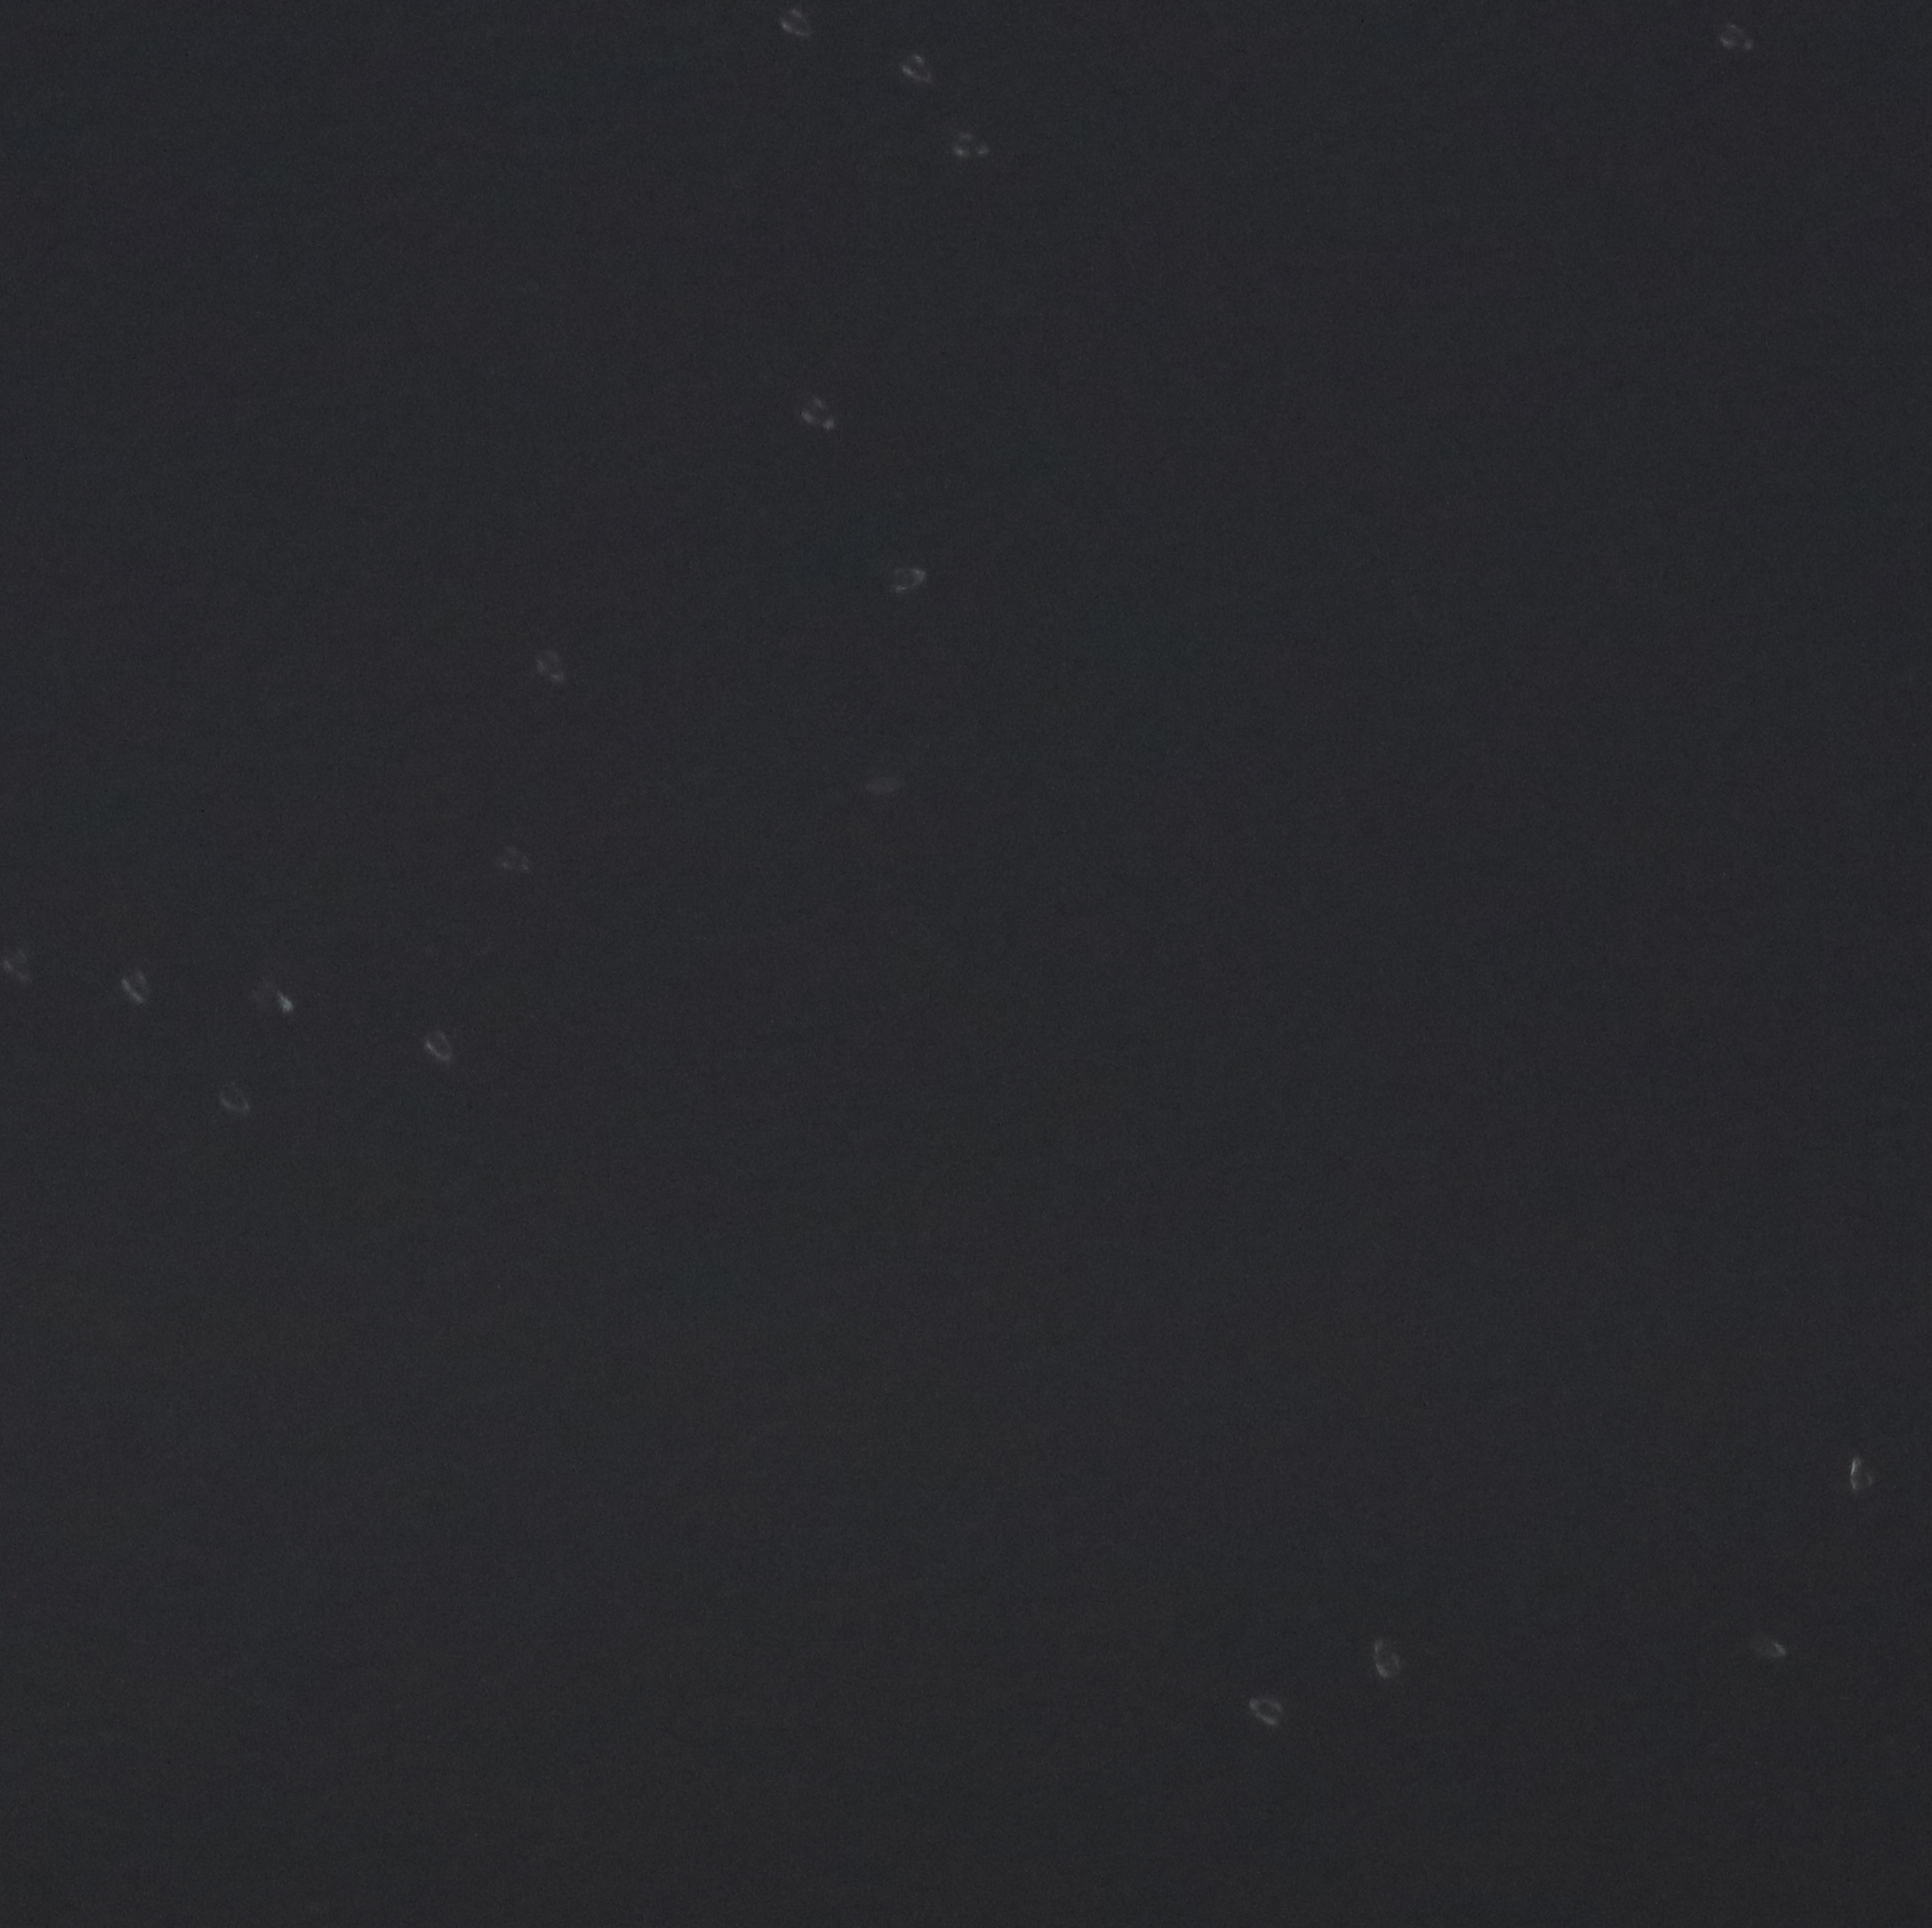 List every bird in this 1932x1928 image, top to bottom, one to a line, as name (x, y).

brant (797, 18)
brant (1737, 42)
brant (917, 66)
brant (969, 150)
brant (825, 406)
brant (907, 579)
brant (546, 675)
brant (514, 862)
brant (21, 966)
brant (133, 983)
brant (267, 997)
brant (439, 1042)
brant (232, 1107)
brant (1863, 1479)
brant (1772, 1653)
brant (1387, 1658)
brant (1270, 1714)